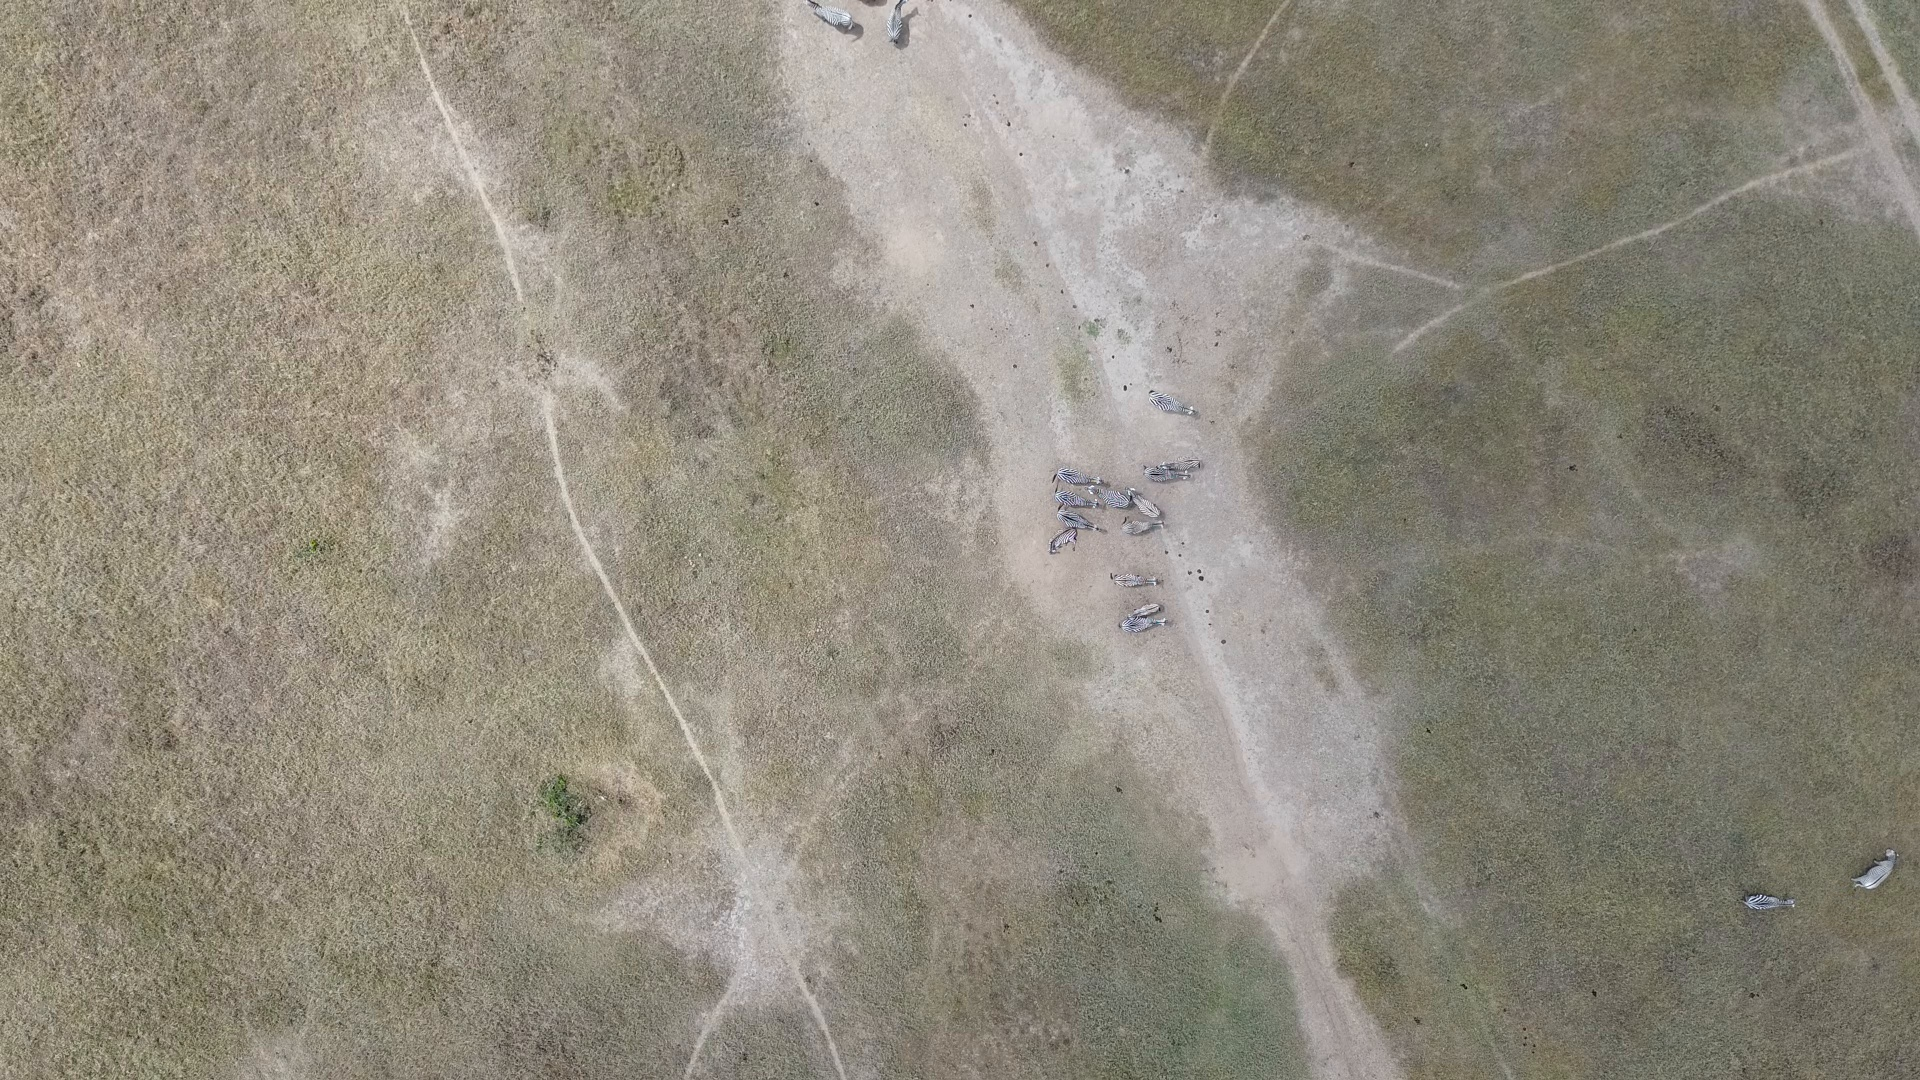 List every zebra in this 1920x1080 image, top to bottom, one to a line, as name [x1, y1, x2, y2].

zebra [886, 1, 911, 43]
zebra [809, 2, 859, 31]
zebra [1151, 393, 1197, 418]
zebra [1158, 456, 1204, 471]
zebra [1141, 462, 1185, 481]
zebra [1056, 465, 1104, 486]
zebra [1123, 486, 1163, 517]
zebra [1053, 489, 1098, 511]
zebra [1096, 490, 1133, 507]
zebra [1055, 508, 1098, 531]
zebra [1126, 518, 1163, 534]
zebra [1051, 531, 1076, 551]
zebra [1110, 572, 1162, 588]
zebra [1128, 604, 1162, 619]
zebra [1126, 616, 1167, 632]
zebra [1855, 852, 1897, 889]
zebra [1746, 895, 1794, 909]